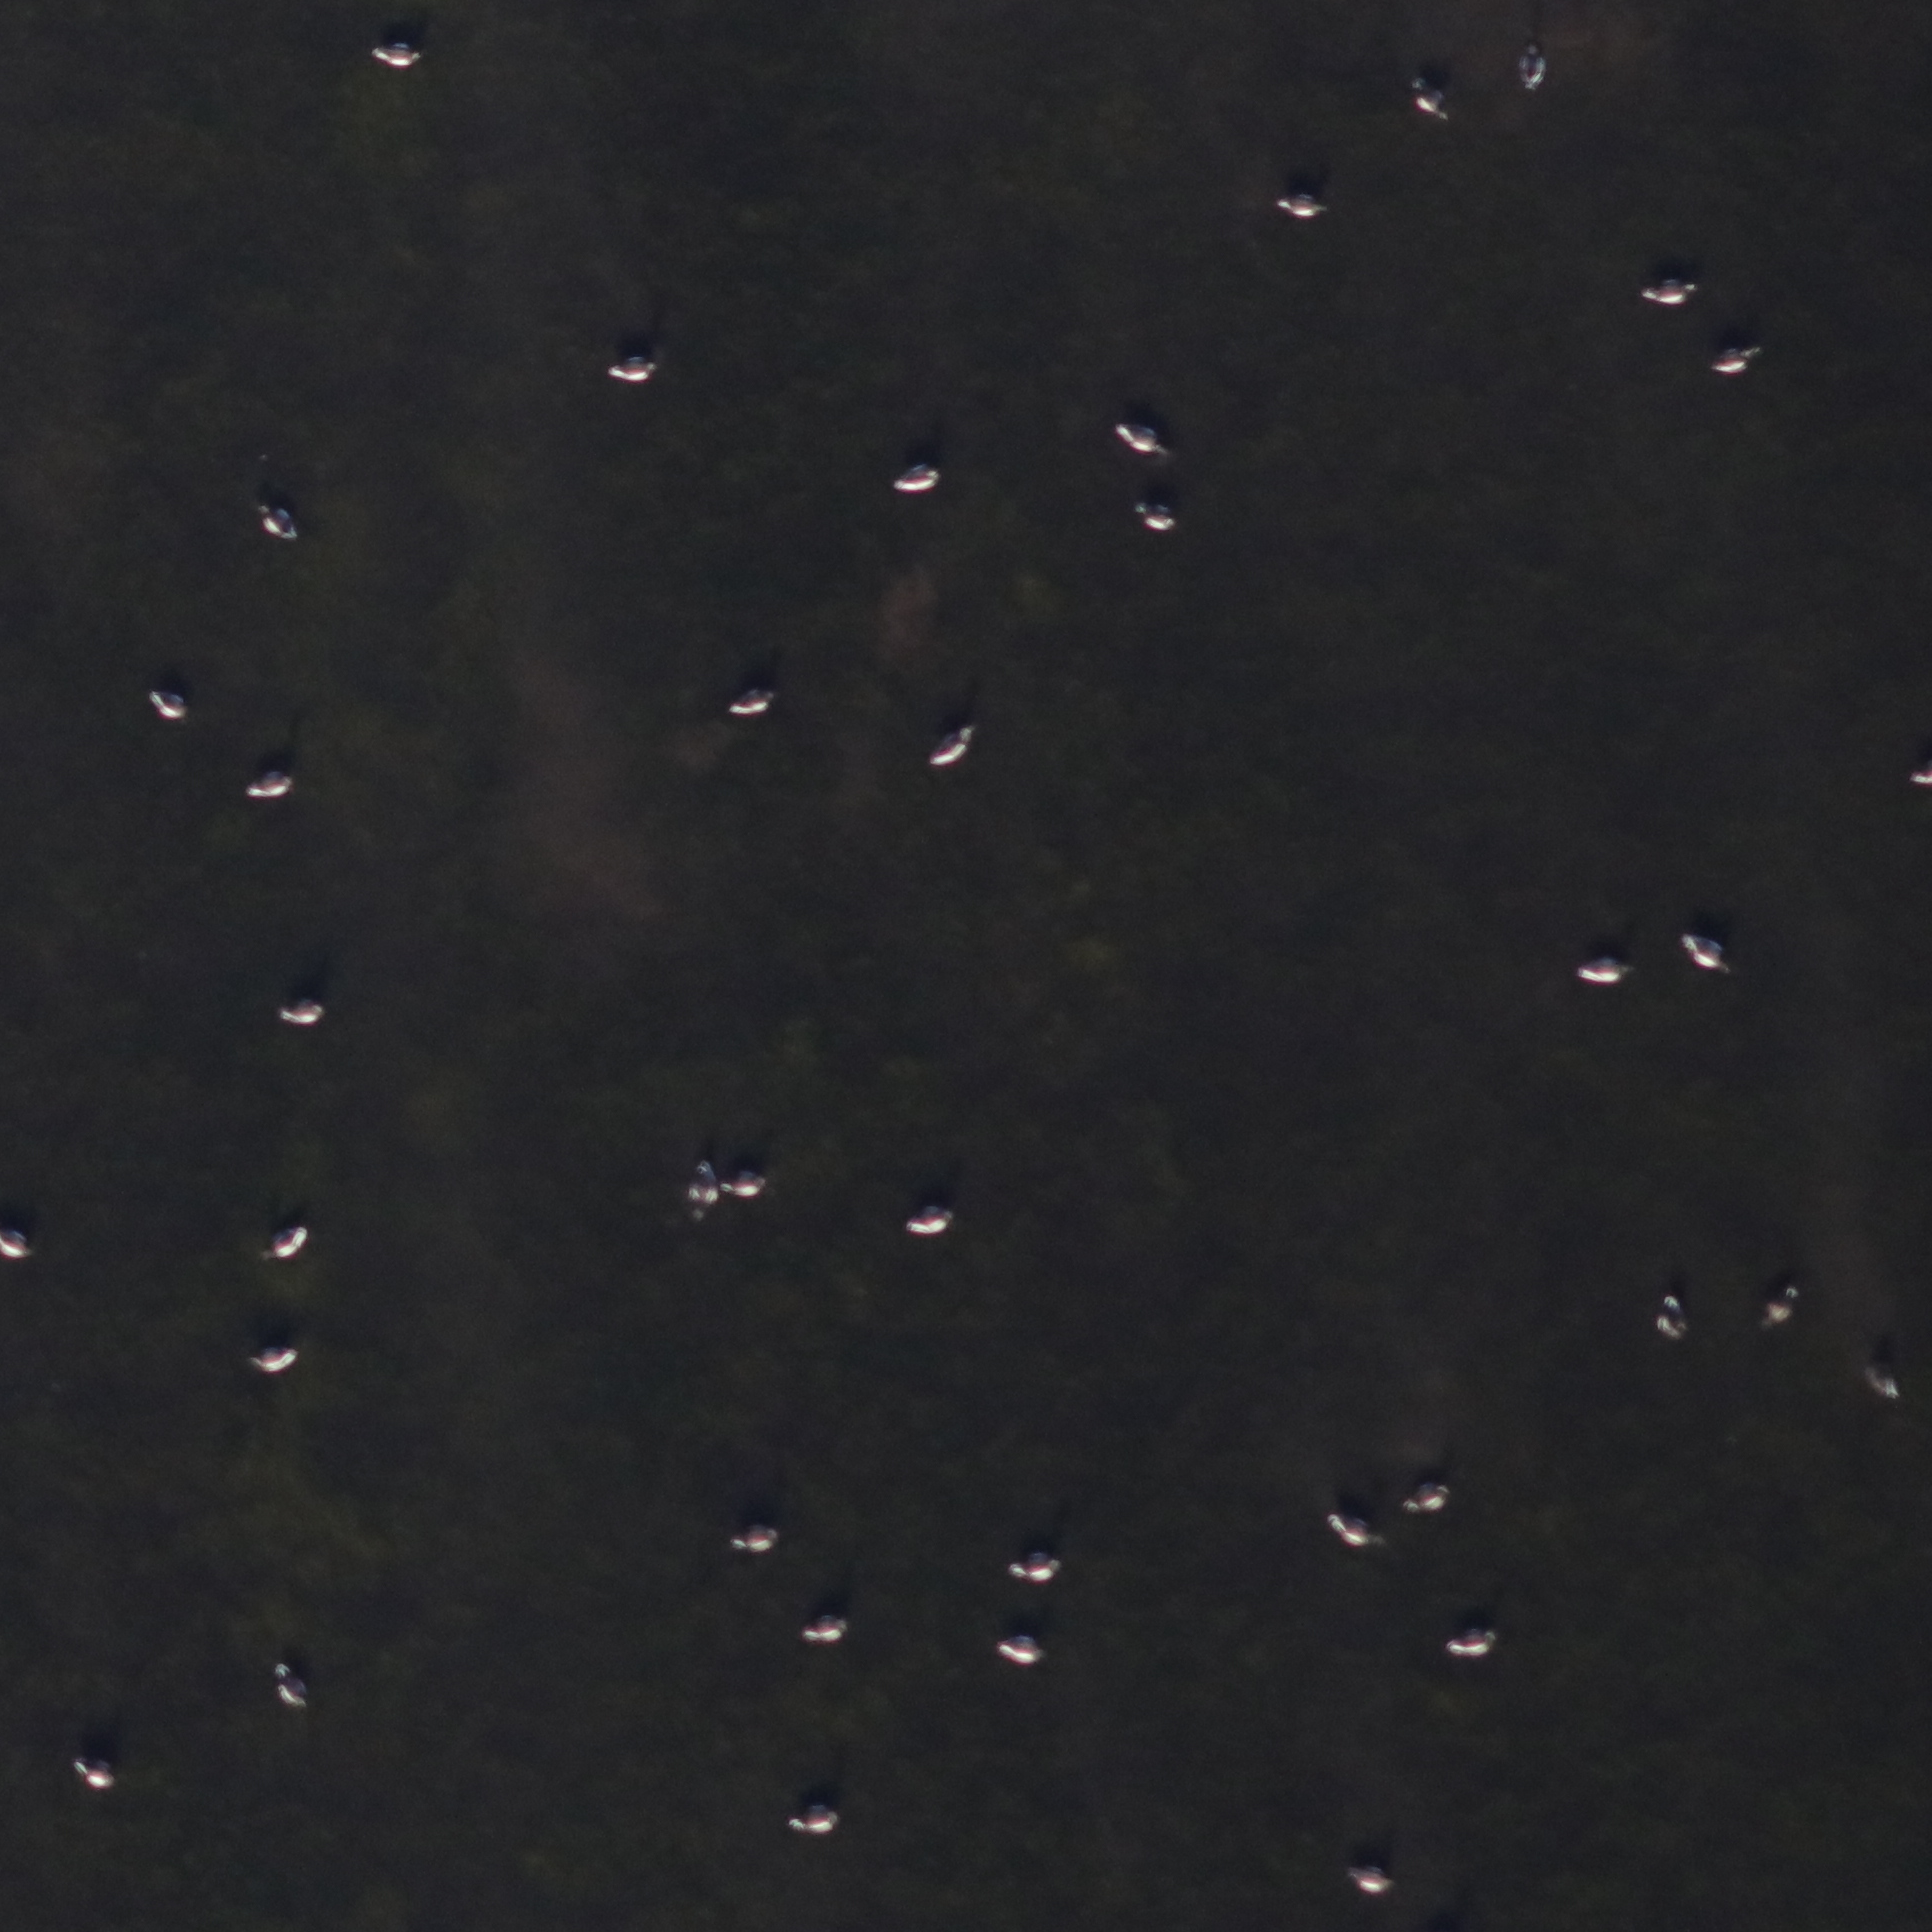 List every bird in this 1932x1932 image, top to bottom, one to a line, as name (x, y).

brant (397, 54)
brant (1530, 65)
brant (1430, 96)
brant (1301, 204)
brant (1668, 291)
brant (1733, 359)
brant (634, 365)
brant (1142, 439)
brant (918, 476)
brant (1153, 513)
brant (277, 519)
brant (753, 697)
brant (169, 698)
brant (955, 748)
brant (266, 781)
brant (1706, 950)
brant (1605, 971)
brant (304, 1010)
brant (705, 1184)
brant (747, 1187)
brant (930, 1220)
brant (13, 1241)
brant (286, 1242)
brant (1780, 1302)
brant (1671, 1322)
brant (275, 1359)
brant (1876, 1376)
brant (1429, 1493)
brant (1353, 1527)
brant (758, 1537)
brant (1033, 1566)
brant (824, 1627)
brant (1471, 1638)
brant (1022, 1645)
brant (149, 1698)
brant (98, 1773)
brant (816, 1816)
brant (1371, 1876)